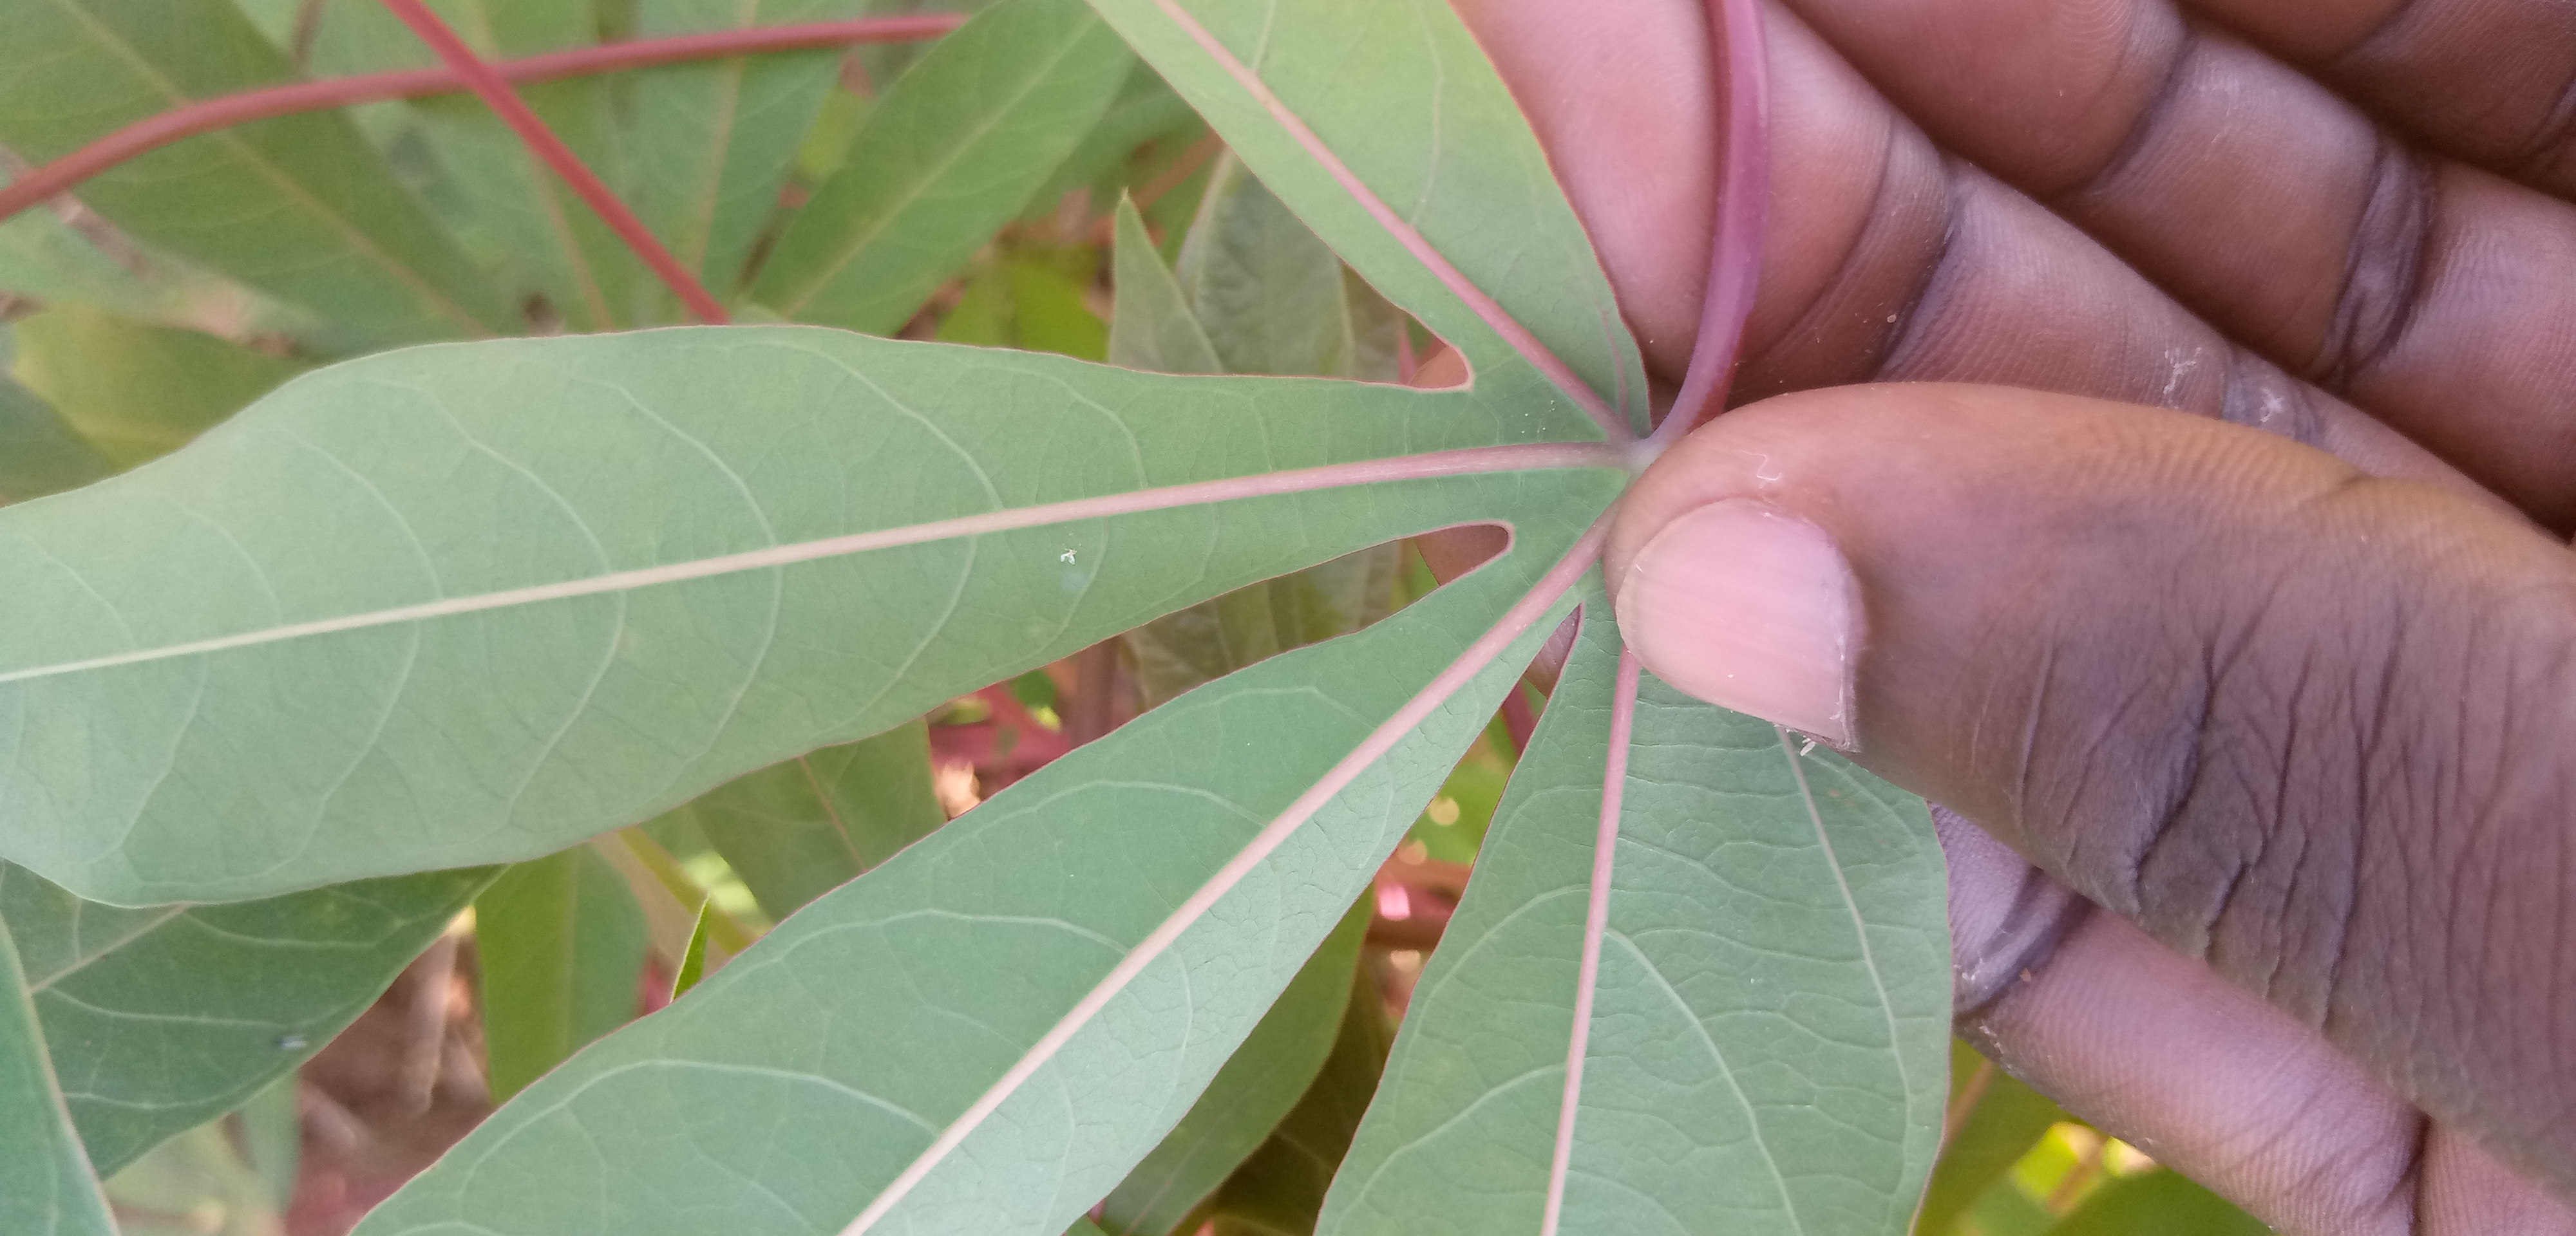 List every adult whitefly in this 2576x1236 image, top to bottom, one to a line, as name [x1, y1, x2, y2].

whitefly [1059, 547, 1081, 568]